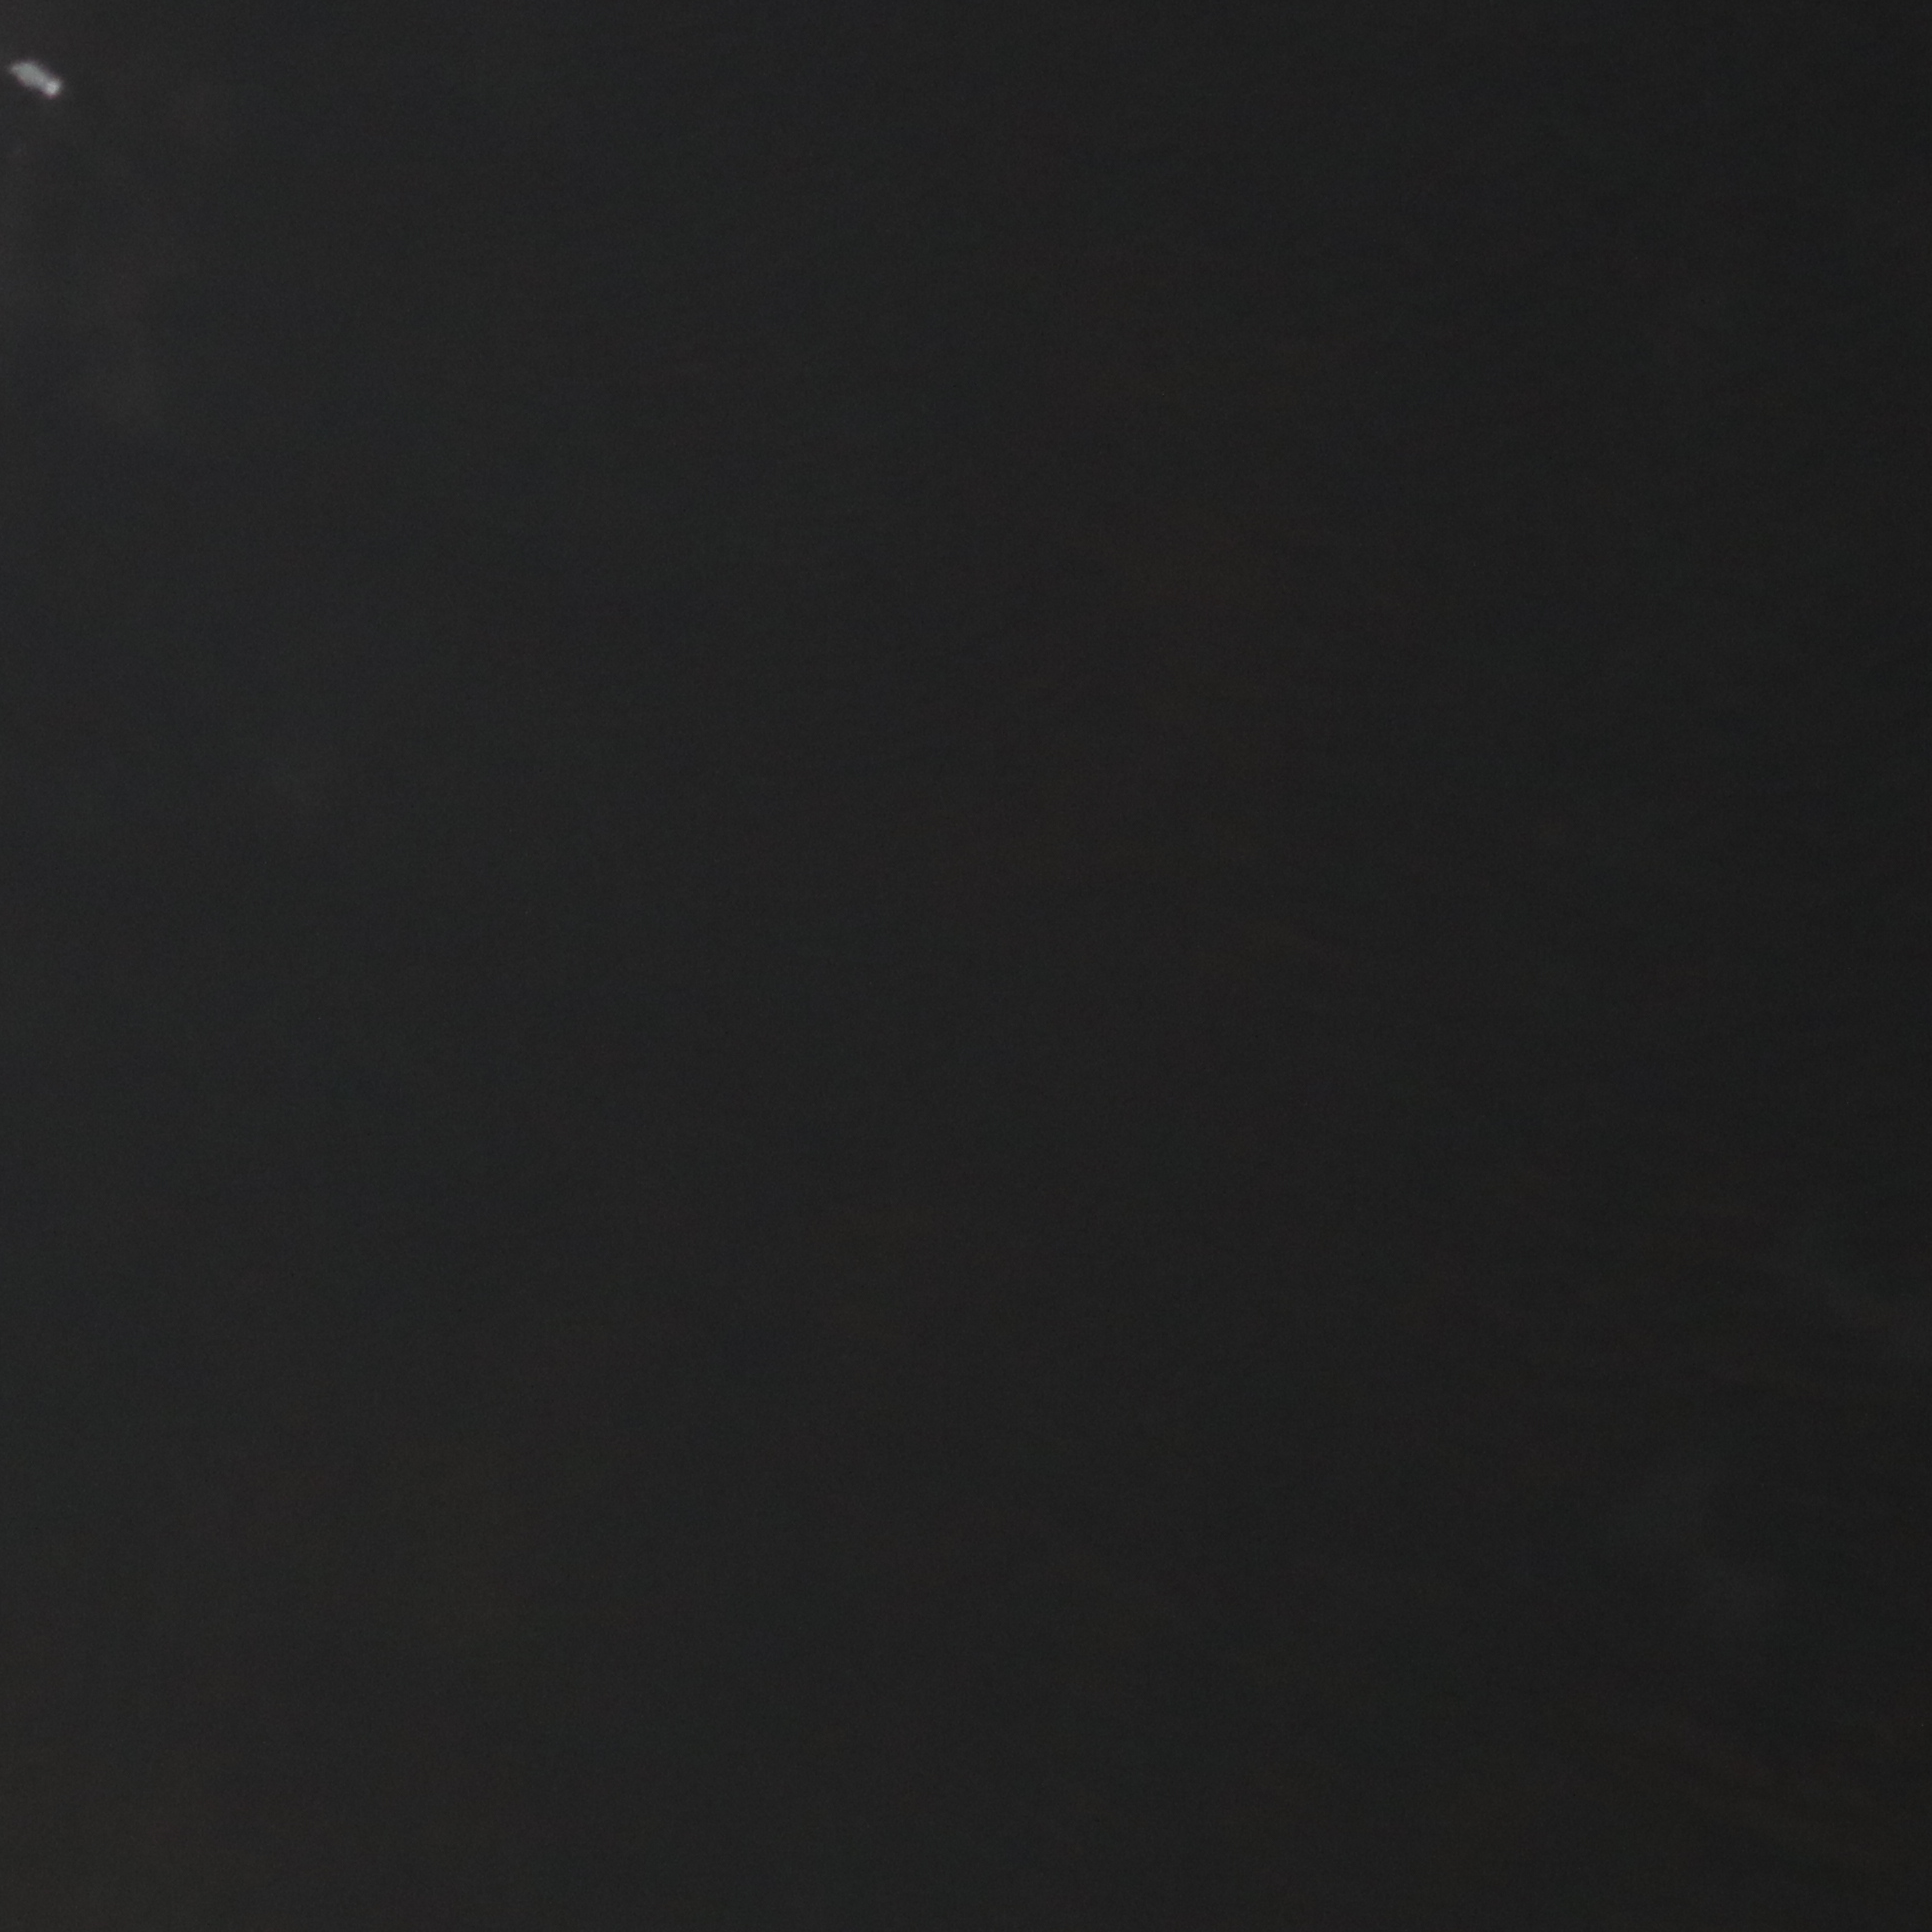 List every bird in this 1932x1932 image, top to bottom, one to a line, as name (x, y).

gull (37, 82)